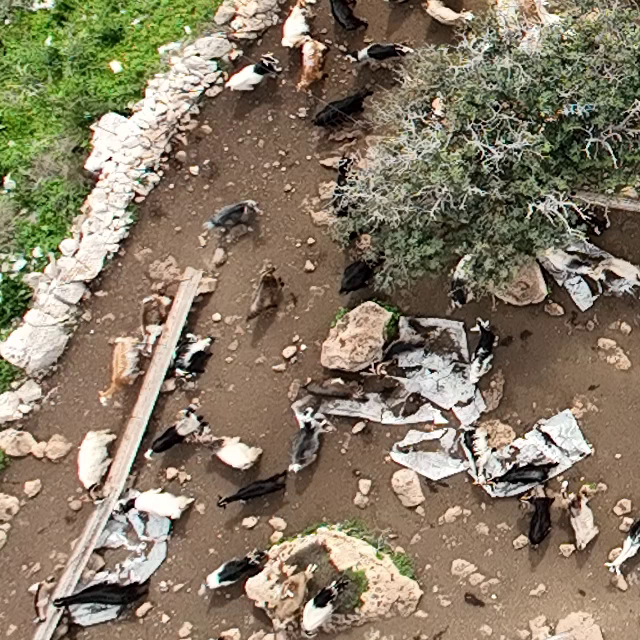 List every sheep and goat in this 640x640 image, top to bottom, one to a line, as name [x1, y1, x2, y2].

goat [281, 0, 316, 48]
goat [329, 0, 369, 29]
goat [383, 0, 425, 4]
goat [420, 0, 475, 22]
goat [497, 0, 523, 39]
goat [532, 0, 564, 24]
goat [520, 25, 543, 57]
goat [293, 40, 327, 93]
goat [344, 42, 413, 64]
goat [225, 50, 280, 91]
goat [312, 83, 375, 127]
goat [332, 157, 354, 219]
goat [205, 200, 260, 229]
goat [545, 246, 624, 285]
goat [450, 252, 480, 309]
goat [337, 253, 385, 296]
goat [592, 256, 639, 282]
goat [245, 266, 286, 325]
goat [138, 293, 173, 356]
goat [467, 317, 498, 383]
goat [371, 334, 421, 381]
goat [176, 335, 215, 383]
goat [97, 338, 149, 407]
goat [307, 377, 367, 401]
goat [288, 407, 329, 474]
goat [146, 413, 202, 459]
goat [77, 427, 116, 506]
goat [463, 427, 497, 476]
goat [185, 428, 263, 469]
goat [475, 461, 558, 487]
goat [215, 469, 288, 509]
goat [562, 482, 599, 551]
goat [119, 487, 195, 521]
goat [520, 494, 556, 549]
goat [603, 494, 639, 577]
goat [206, 550, 263, 591]
goat [256, 564, 297, 607]
goat [274, 565, 315, 632]
goat [32, 577, 58, 622]
goat [54, 579, 150, 609]
goat [302, 579, 349, 628]